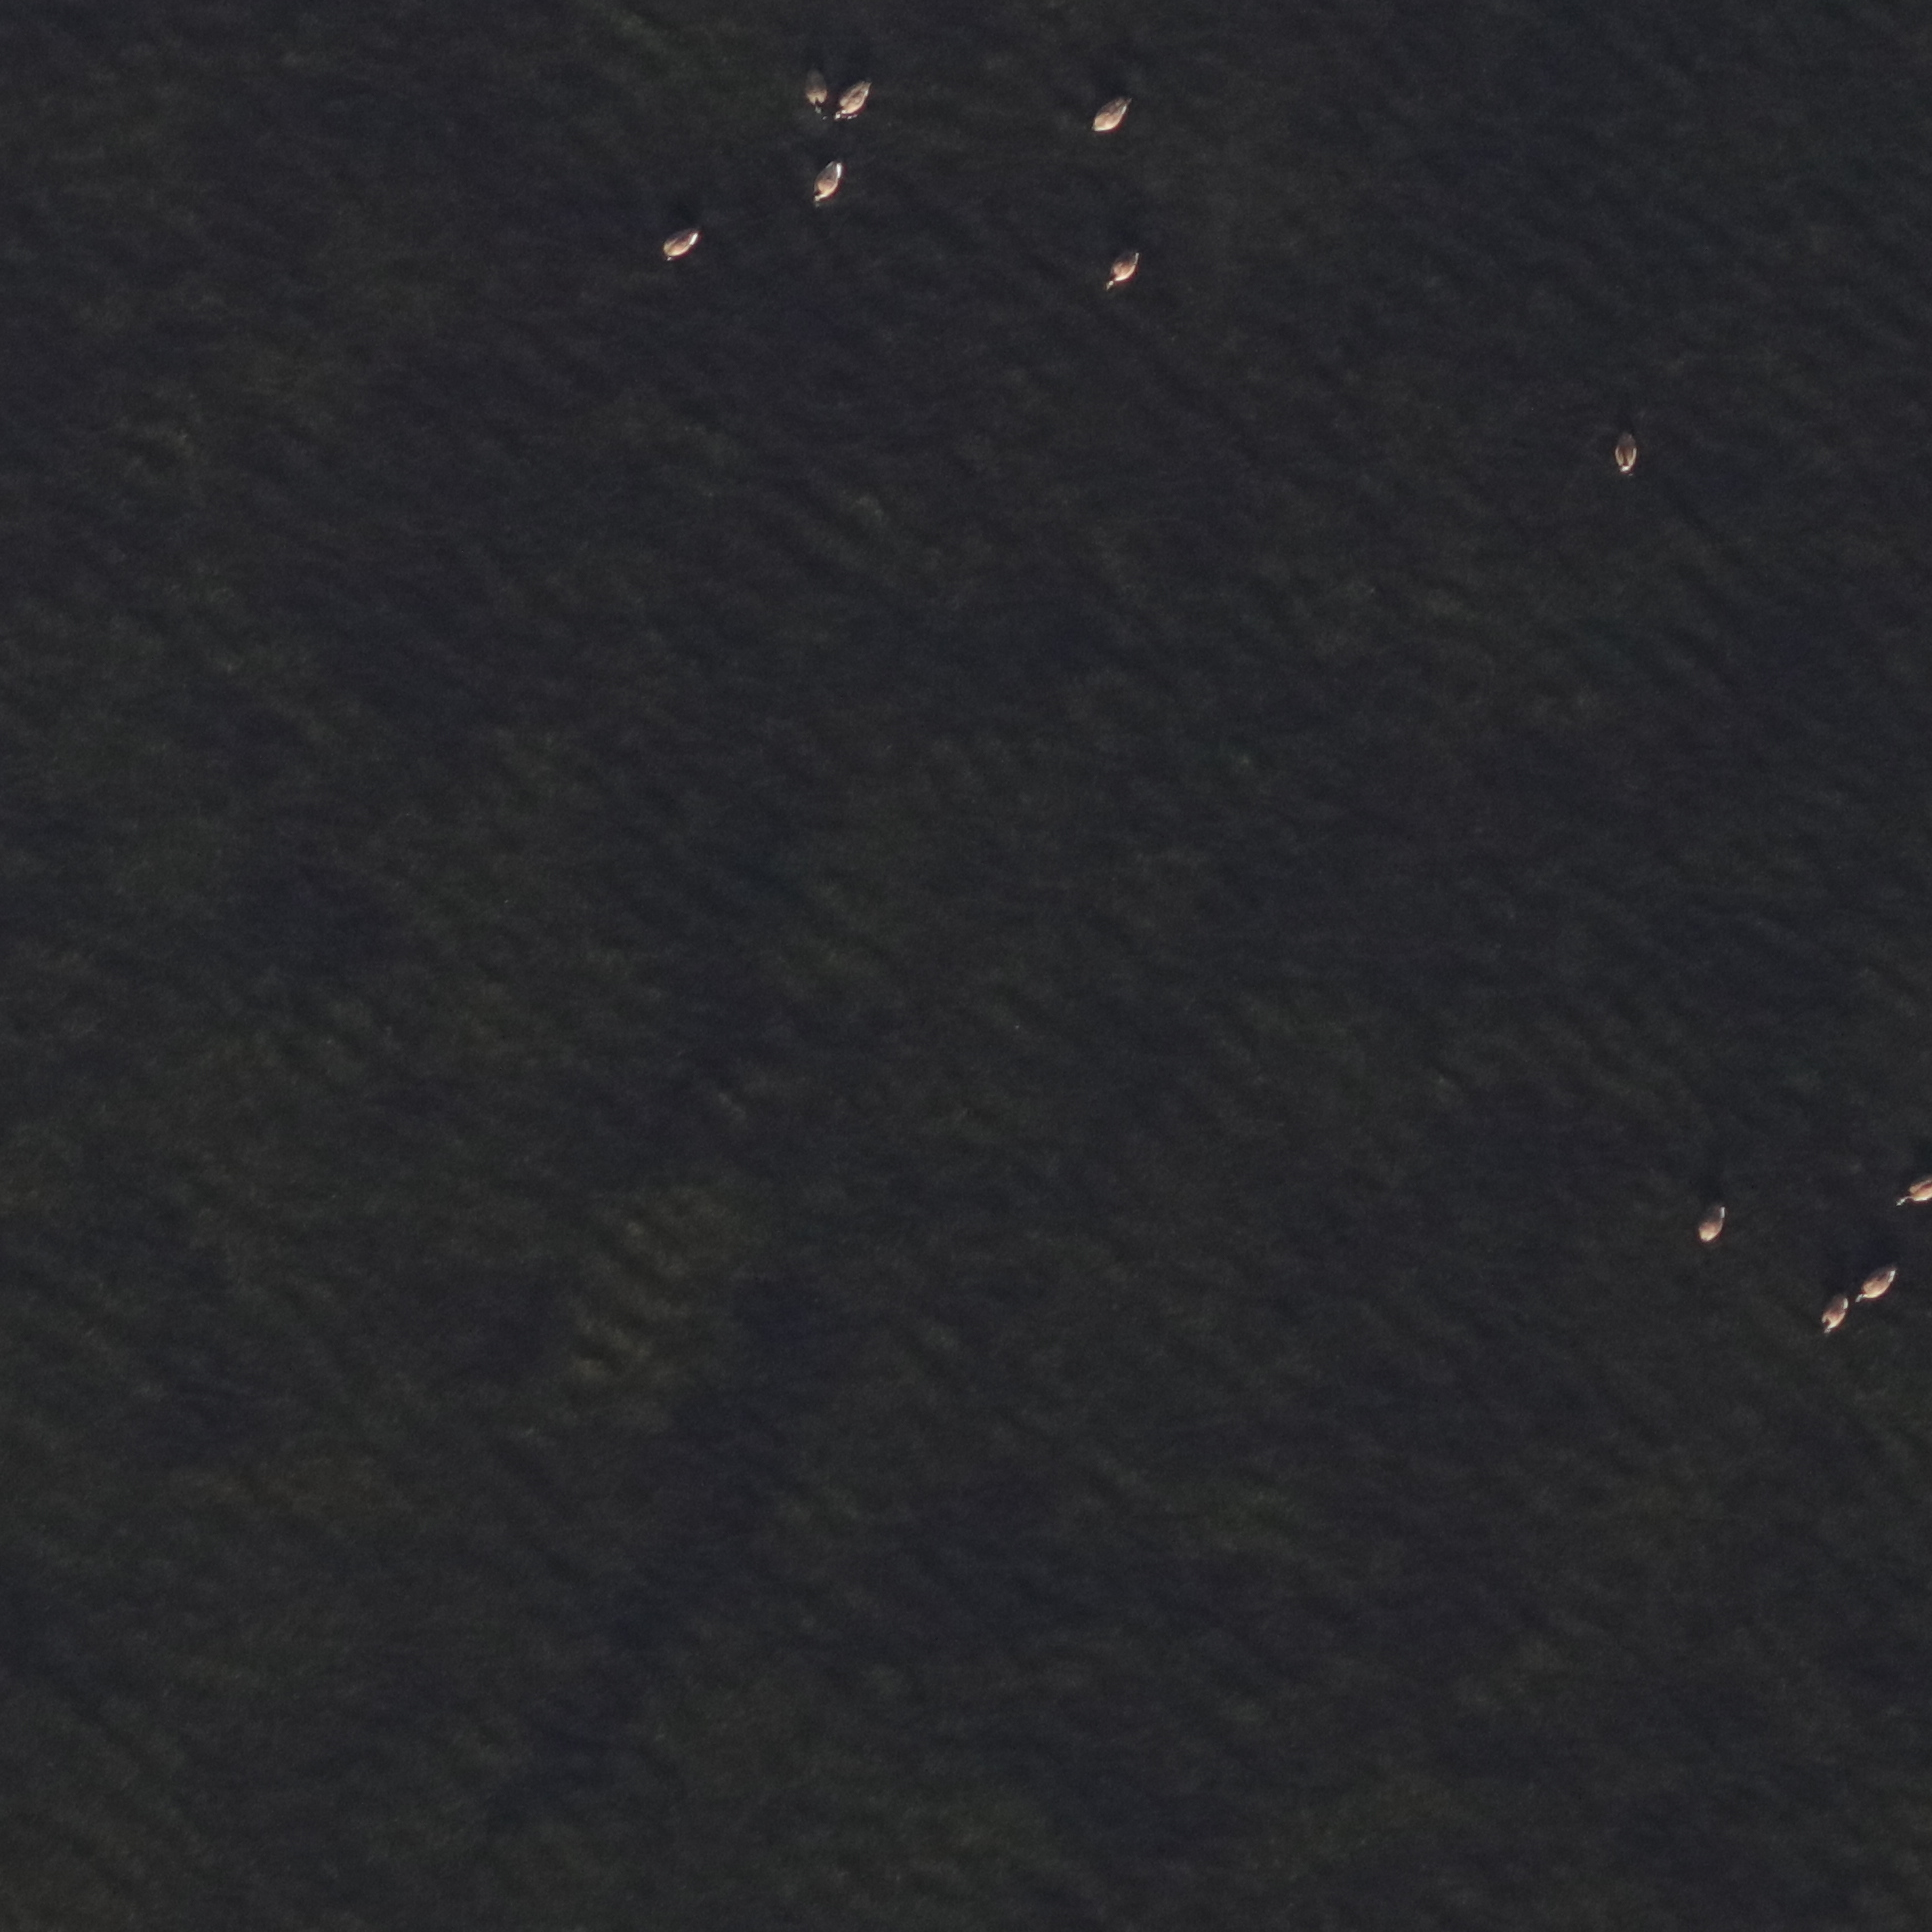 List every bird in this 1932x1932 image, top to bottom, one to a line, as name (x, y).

Canada goose (812, 91)
Canada goose (853, 100)
Canada goose (1110, 114)
Canada goose (827, 180)
Canada goose (680, 243)
Canada goose (1123, 268)
Canada goose (1628, 451)
Canada goose (1927, 1190)
Canada goose (1717, 1219)
Canada goose (1876, 1284)
Canada goose (1836, 1313)